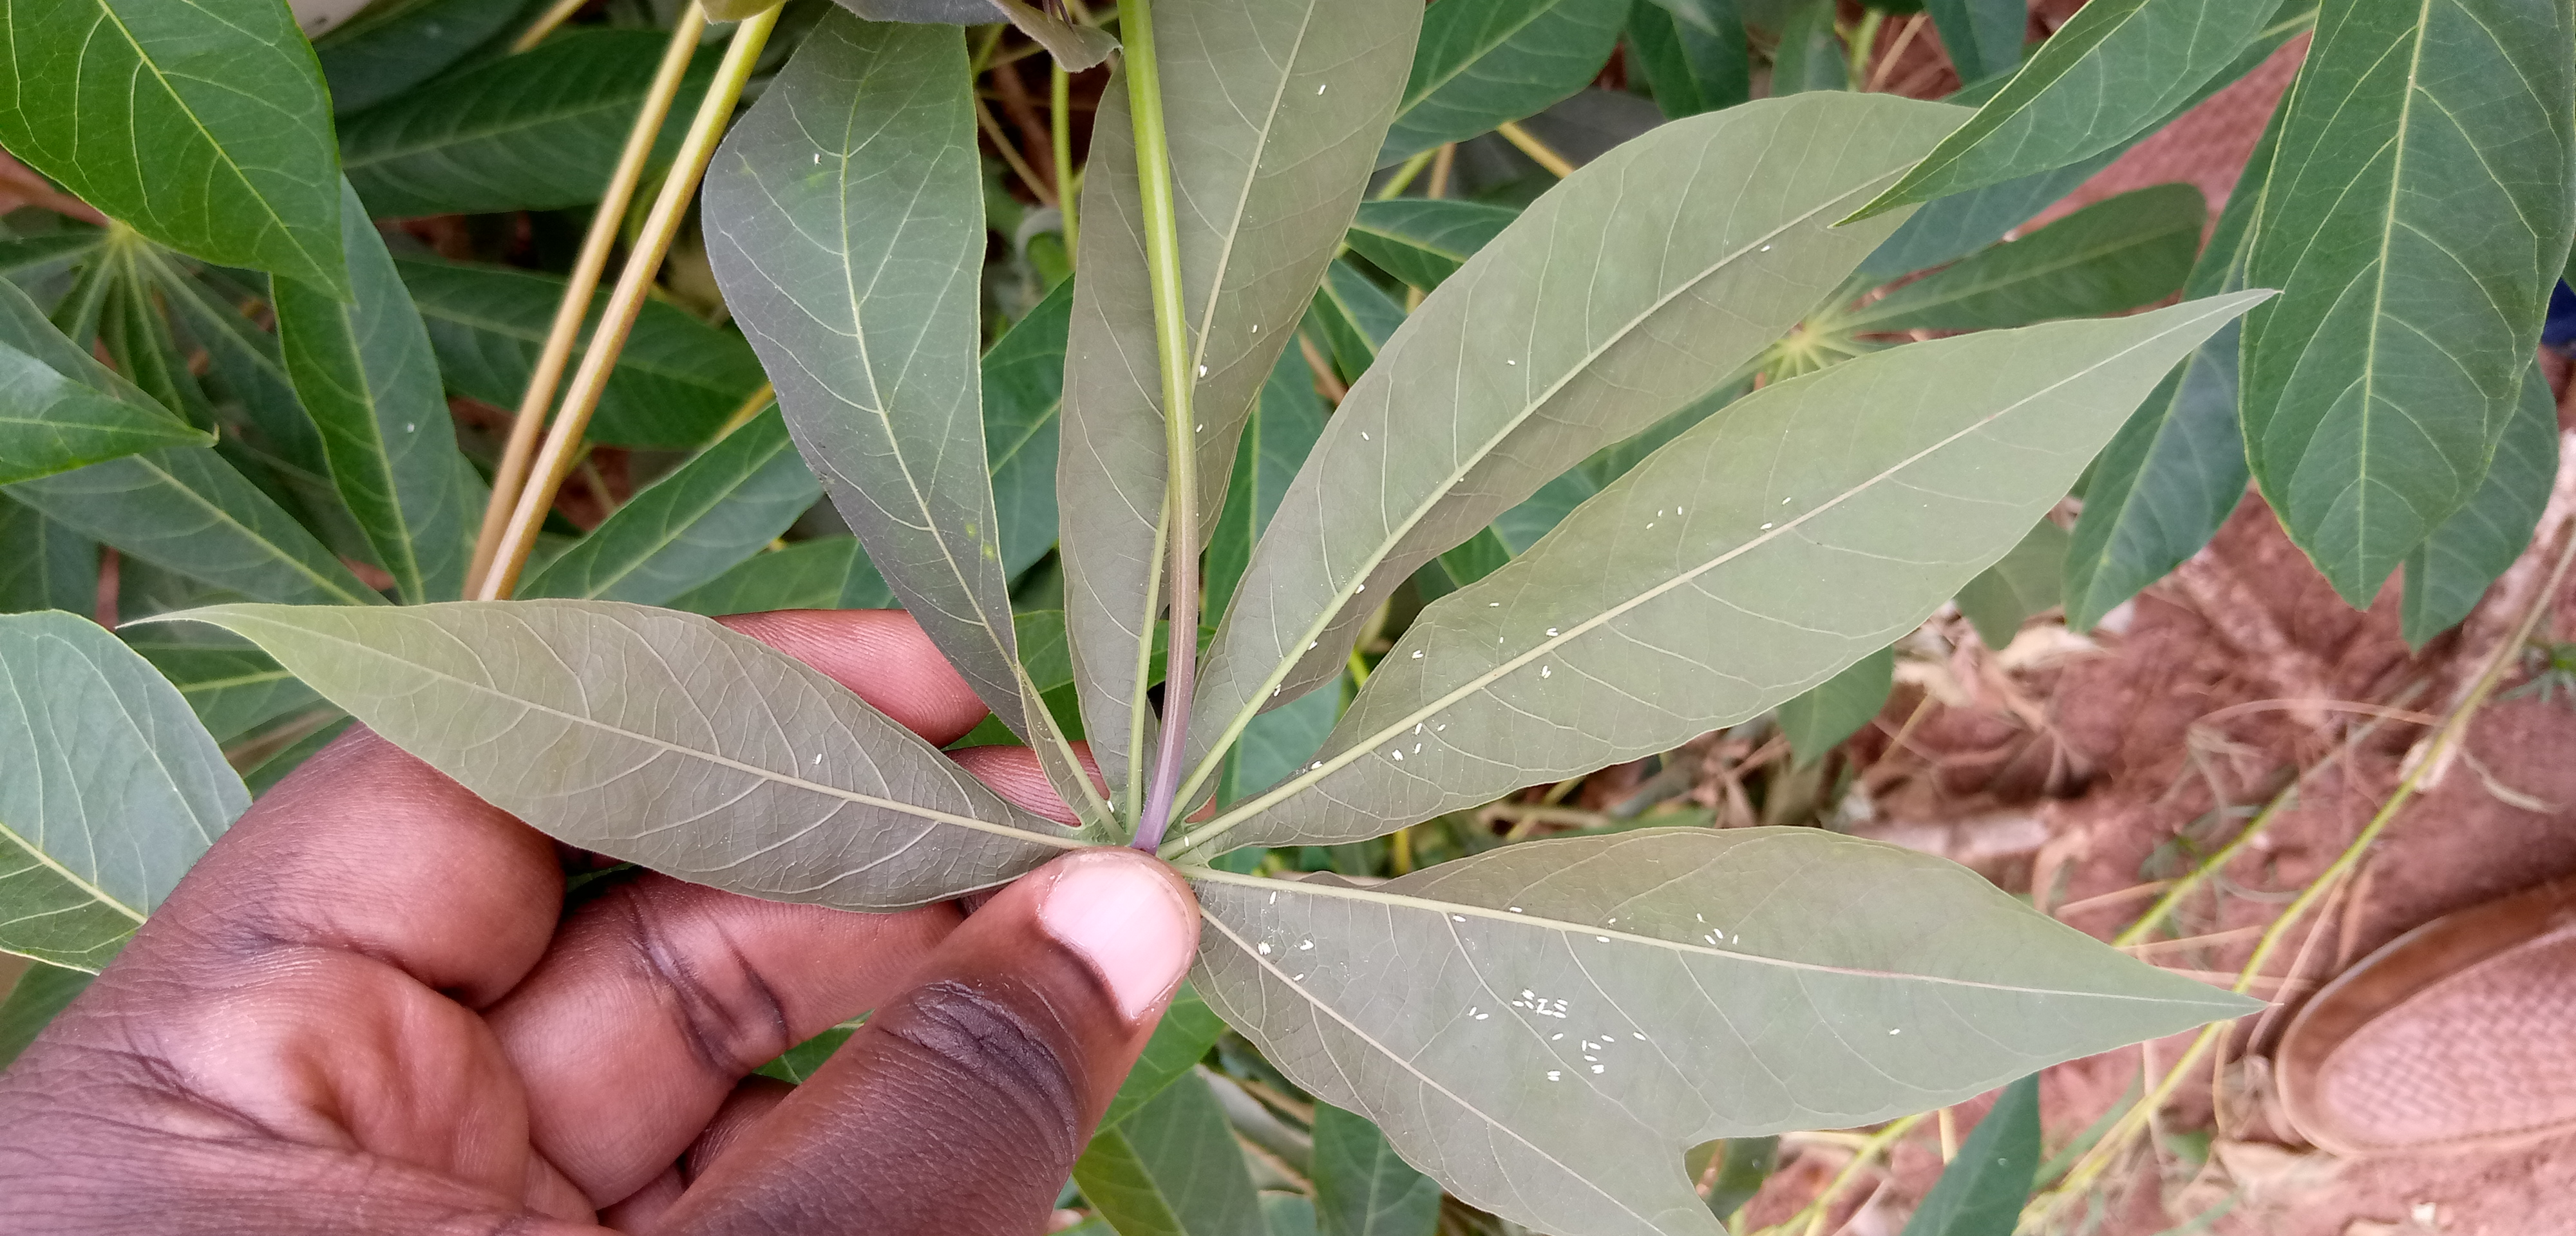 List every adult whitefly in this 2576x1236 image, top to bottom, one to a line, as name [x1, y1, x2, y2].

whitefly [1313, 82, 1331, 98]
whitefly [811, 150, 826, 169]
whitefly [1757, 241, 1773, 256]
whitefly [1250, 322, 1261, 337]
whitefly [1504, 356, 1519, 369]
whitefly [1197, 362, 1208, 380]
whitefly [1203, 362, 1210, 379]
whitefly [1194, 422, 1205, 436]
whitefly [1359, 429, 1372, 442]
whitefly [1779, 495, 1792, 507]
whitefly [1675, 504, 1685, 519]
whitefly [1654, 507, 1664, 518]
whitefly [1757, 520, 1774, 533]
whitefly [1645, 521, 1655, 531]
whitefly [1354, 581, 1366, 597]
whitefly [1487, 600, 1501, 610]
whitefly [1545, 626, 1558, 633]
whitefly [1545, 631, 1559, 639]
whitefly [1498, 634, 1506, 646]
whitefly [1308, 639, 1320, 652]
whitefly [1412, 648, 1423, 655]
whitefly [1411, 652, 1425, 660]
whitefly [1540, 664, 1548, 679]
whitefly [1544, 668, 1552, 680]
whitefly [1272, 686, 1282, 698]
whitefly [1412, 721, 1425, 737]
whitefly [1435, 722, 1448, 735]
whitefly [1413, 741, 1424, 758]
whitefly [1396, 748, 1406, 763]
whitefly [1391, 750, 1399, 761]
whitefly [811, 751, 828, 769]
whitefly [1309, 758, 1323, 771]
whitefly [1104, 799, 1120, 816]
whitefly [1182, 834, 1193, 849]
whitefly [1267, 888, 1278, 908]
whitefly [1506, 904, 1524, 913]
whitefly [1694, 911, 1706, 924]
whitefly [1450, 913, 1468, 924]
whitefly [1606, 915, 1619, 927]
whitefly [1712, 926, 1725, 941]
whitefly [1729, 932, 1740, 947]
whitefly [1702, 933, 1717, 946]
whitefly [1595, 933, 1613, 946]
whitefly [1303, 937, 1316, 950]
whitefly [1261, 940, 1267, 956]
whitefly [1256, 941, 1264, 956]
whitefly [1297, 942, 1309, 951]
whitefly [1267, 942, 1274, 955]
whitefly [1291, 970, 1306, 984]
whitefly [1524, 988, 1536, 998]
whitefly [1522, 991, 1533, 1001]
whitefly [1536, 997, 1549, 1004]
whitefly [1510, 997, 1524, 1009]
whitefly [1555, 998, 1569, 1007]
whitefly [1524, 999, 1535, 1011]
whitefly [1535, 1002, 1546, 1014]
whitefly [1553, 1002, 1568, 1013]
whitefly [1468, 1004, 1479, 1018]
whitefly [1542, 1007, 1554, 1016]
whitefly [1553, 1010, 1567, 1020]
whitefly [1474, 1011, 1490, 1022]
whitefly [1886, 1026, 1902, 1038]
whitefly [1632, 1030, 1647, 1042]
whitefly [1550, 1031, 1565, 1043]
whitefly [1600, 1033, 1616, 1044]
whitefly [1580, 1037, 1586, 1053]
whitefly [1587, 1040, 1602, 1052]
whitefly [1582, 1053, 1600, 1062]
whitefly [1589, 1062, 1605, 1069]
whitefly [1592, 1068, 1606, 1075]
whitefly [1544, 1069, 1562, 1076]
whitefly [1548, 1074, 1560, 1083]